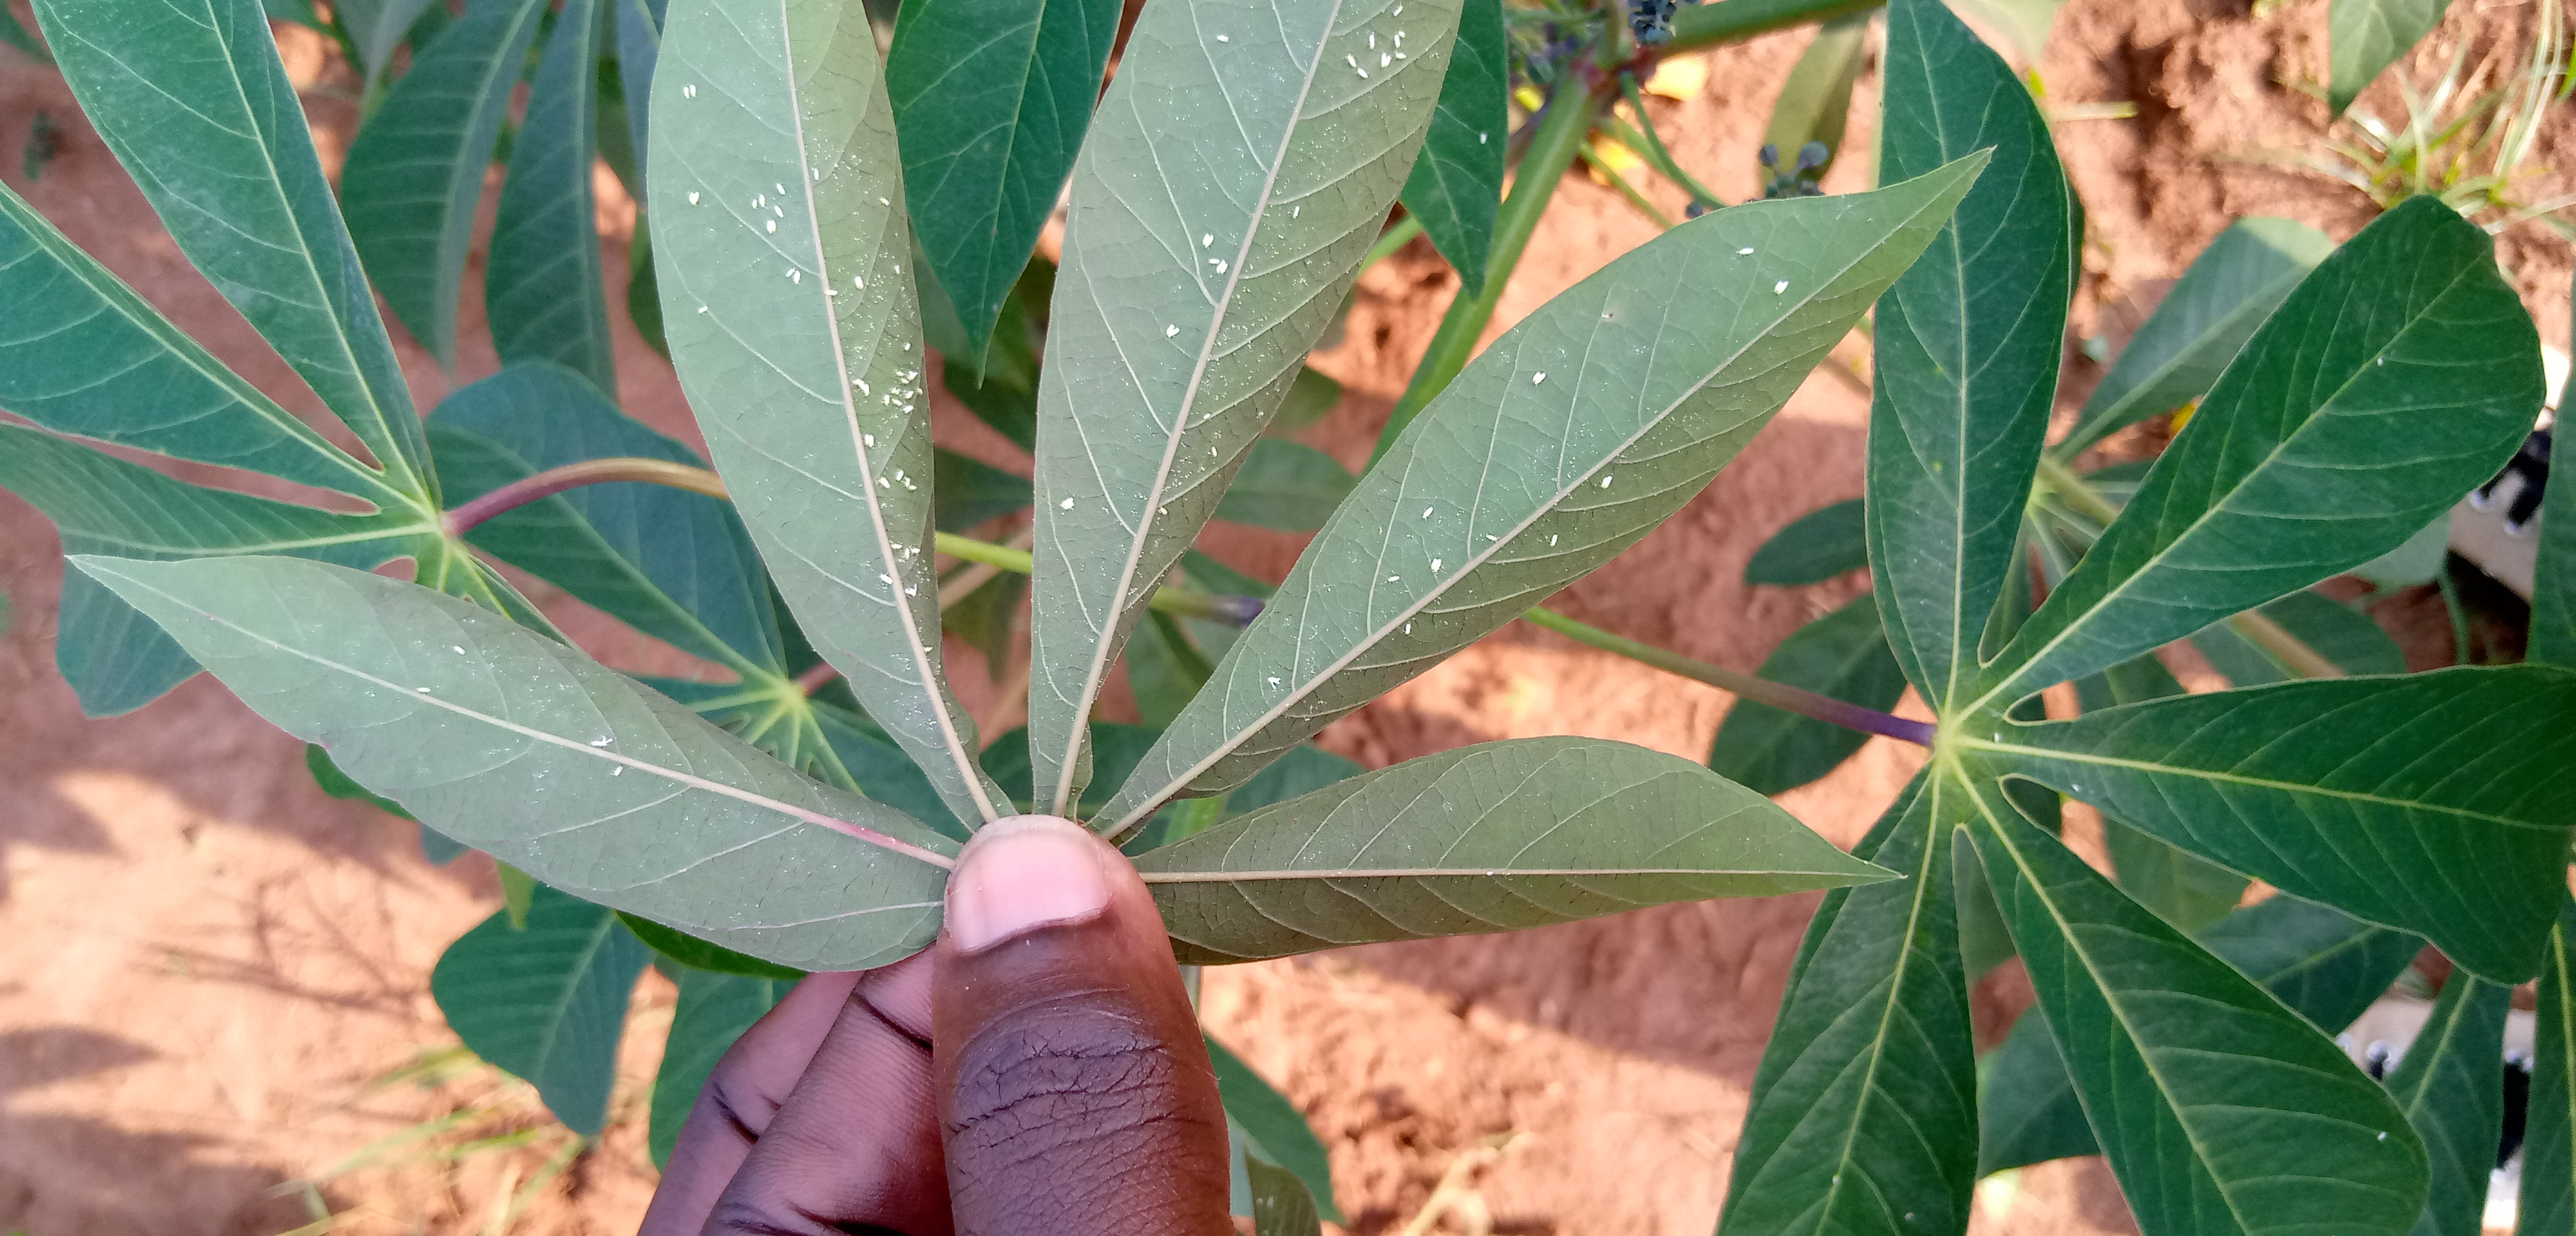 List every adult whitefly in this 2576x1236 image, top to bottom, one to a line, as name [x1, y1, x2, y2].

whitefly [1392, 4, 1404, 18]
whitefly [1397, 30, 1408, 38]
whitefly [1368, 33, 1376, 50]
whitefly [1394, 33, 1401, 50]
whitefly [1216, 33, 1229, 44]
whitefly [1379, 50, 1392, 68]
whitefly [1394, 51, 1408, 62]
whitefly [1347, 51, 1357, 69]
whitefly [1356, 67, 1368, 80]
whitefly [688, 84, 697, 98]
whitefly [683, 85, 690, 100]
whitefly [1478, 131, 1489, 147]
whitefly [813, 167, 822, 181]
whitefly [777, 182, 786, 196]
whitefly [688, 191, 700, 207]
whitefly [757, 191, 767, 208]
whitefly [880, 194, 891, 207]
whitefly [751, 198, 758, 210]
whitefly [773, 203, 784, 219]
whitefly [1291, 205, 1303, 221]
whitefly [764, 219, 778, 235]
whitefly [1202, 232, 1214, 249]
whitefly [1736, 245, 1756, 256]
whitefly [1206, 257, 1220, 265]
whitefly [1215, 260, 1230, 275]
whitefly [893, 263, 902, 276]
whitefly [784, 267, 795, 277]
whitefly [793, 269, 802, 286]
whitefly [854, 275, 866, 292]
whitefly [1773, 279, 1790, 296]
whitefly [824, 288, 838, 297]
whitefly [697, 303, 710, 315]
whitefly [1164, 323, 1181, 339]
whitefly [904, 341, 913, 353]
whitefly [2375, 355, 2384, 369]
whitefly [1530, 370, 1547, 386]
whitefly [895, 370, 905, 377]
whitefly [907, 370, 920, 380]
whitefly [899, 377, 910, 386]
whitefly [853, 378, 873, 398]
whitefly [915, 386, 924, 397]
whitefly [891, 387, 900, 396]
whitefly [905, 390, 914, 399]
whitefly [882, 393, 891, 407]
whitefly [891, 397, 904, 407]
whitefly [902, 405, 917, 415]
whitefly [1202, 411, 1212, 421]
whitefly [863, 431, 875, 449]
whitefly [1210, 445, 1220, 458]
whitefly [894, 467, 903, 482]
whitefly [1600, 474, 1614, 491]
whitefly [876, 475, 891, 491]
whitefly [904, 476, 919, 492]
whitefly [1058, 495, 1077, 512]
whitefly [1421, 505, 1435, 520]
whitefly [1160, 506, 1169, 516]
whitefly [1549, 532, 1560, 548]
whitefly [1484, 534, 1500, 542]
whitefly [889, 541, 903, 551]
whitefly [910, 544, 922, 556]
whitefly [903, 546, 911, 562]
whitefly [1430, 556, 1441, 575]
whitefly [879, 572, 894, 586]
whitefly [1386, 574, 1401, 585]
whitefly [904, 582, 918, 596]
whitefly [1404, 622, 1412, 637]
whitefly [922, 642, 934, 656]
whitefly [453, 644, 466, 656]
whitefly [1267, 675, 1283, 689]
whitefly [416, 685, 431, 695]
whitefly [1991, 731, 2002, 745]
whitefly [589, 735, 615, 748]
whitefly [611, 762, 624, 779]
whitefly [2069, 782, 2082, 793]